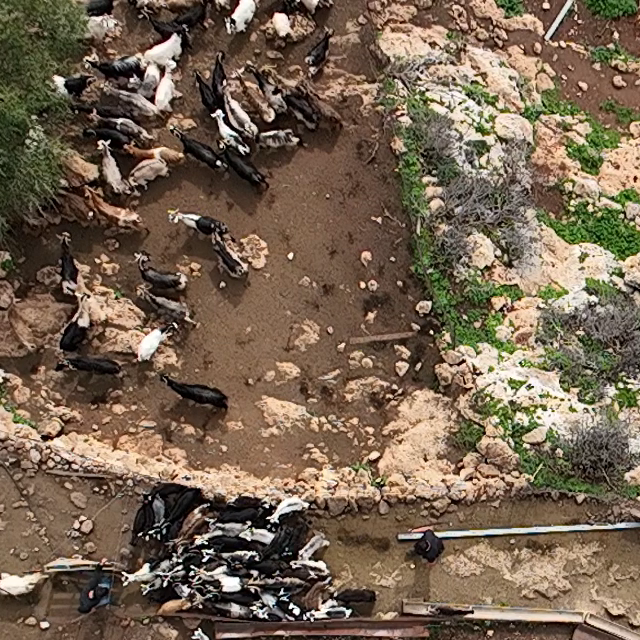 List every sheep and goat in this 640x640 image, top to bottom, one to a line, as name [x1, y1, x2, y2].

goat [86, 0, 113, 16]
goat [174, 0, 209, 26]
goat [133, 1, 169, 9]
goat [226, 1, 255, 33]
goat [300, 1, 319, 14]
goat [271, 3, 292, 36]
goat [140, 9, 191, 44]
goat [79, 15, 117, 39]
goat [144, 26, 187, 65]
goat [305, 27, 335, 77]
goat [215, 50, 227, 103]
goat [84, 52, 143, 82]
goat [155, 59, 182, 112]
goat [245, 60, 287, 113]
goat [129, 62, 160, 97]
goat [232, 67, 276, 123]
goat [193, 69, 220, 111]
goat [52, 73, 97, 100]
goat [296, 78, 341, 123]
goat [222, 80, 257, 137]
goat [100, 83, 161, 115]
goat [273, 85, 313, 128]
goat [88, 109, 154, 141]
goat [210, 109, 251, 155]
goat [169, 125, 227, 171]
goat [245, 125, 305, 149]
goat [83, 128, 129, 143]
goat [217, 138, 267, 187]
goat [96, 139, 129, 193]
goat [124, 141, 184, 165]
goat [54, 147, 100, 182]
goat [130, 158, 165, 189]
goat [60, 163, 84, 186]
goat [83, 185, 149, 234]
goat [51, 190, 96, 223]
goat [17, 208, 49, 236]
goat [167, 209, 222, 235]
goat [210, 225, 249, 278]
goat [56, 232, 80, 292]
goat [133, 251, 188, 289]
goat [75, 261, 105, 321]
goat [135, 286, 193, 322]
goat [59, 295, 91, 353]
goat [137, 321, 177, 362]
goat [0, 350, 7, 384]
goat [56, 358, 121, 376]
goat [159, 374, 229, 410]
goat [159, 483, 187, 497]
goat [159, 487, 201, 530]
goat [162, 492, 178, 520]
goat [150, 494, 166, 537]
goat [226, 494, 270, 508]
goat [267, 497, 308, 524]
goat [138, 503, 155, 541]
goat [173, 504, 210, 545]
goat [245, 505, 274, 527]
goat [129, 506, 146, 545]
goat [208, 509, 259, 529]
goat [266, 509, 304, 532]
goat [165, 519, 183, 550]
goat [282, 523, 308, 557]
goat [195, 524, 243, 545]
goat [254, 524, 293, 560]
goat [239, 528, 275, 545]
goat [298, 534, 330, 559]
goat [176, 545, 216, 557]
goat [200, 548, 259, 563]
goat [162, 558, 201, 587]
goat [122, 559, 161, 585]
goat [243, 559, 290, 572]
goat [290, 560, 331, 576]
goat [190, 565, 246, 581]
goat [273, 568, 305, 575]
goat [0, 574, 50, 597]
goat [141, 576, 164, 594]
goat [192, 576, 241, 593]
goat [246, 577, 312, 592]
goat [303, 578, 332, 611]
goat [173, 583, 221, 617]
goat [243, 586, 277, 606]
goat [319, 587, 338, 609]
goat [209, 590, 261, 605]
goat [331, 590, 378, 603]
goat [275, 591, 300, 618]
goat [157, 598, 200, 614]
goat [211, 603, 253, 619]
goat [427, 604, 475, 618]
goat [251, 606, 293, 620]
goat [302, 607, 352, 621]
goat [182, 628, 210, 639]